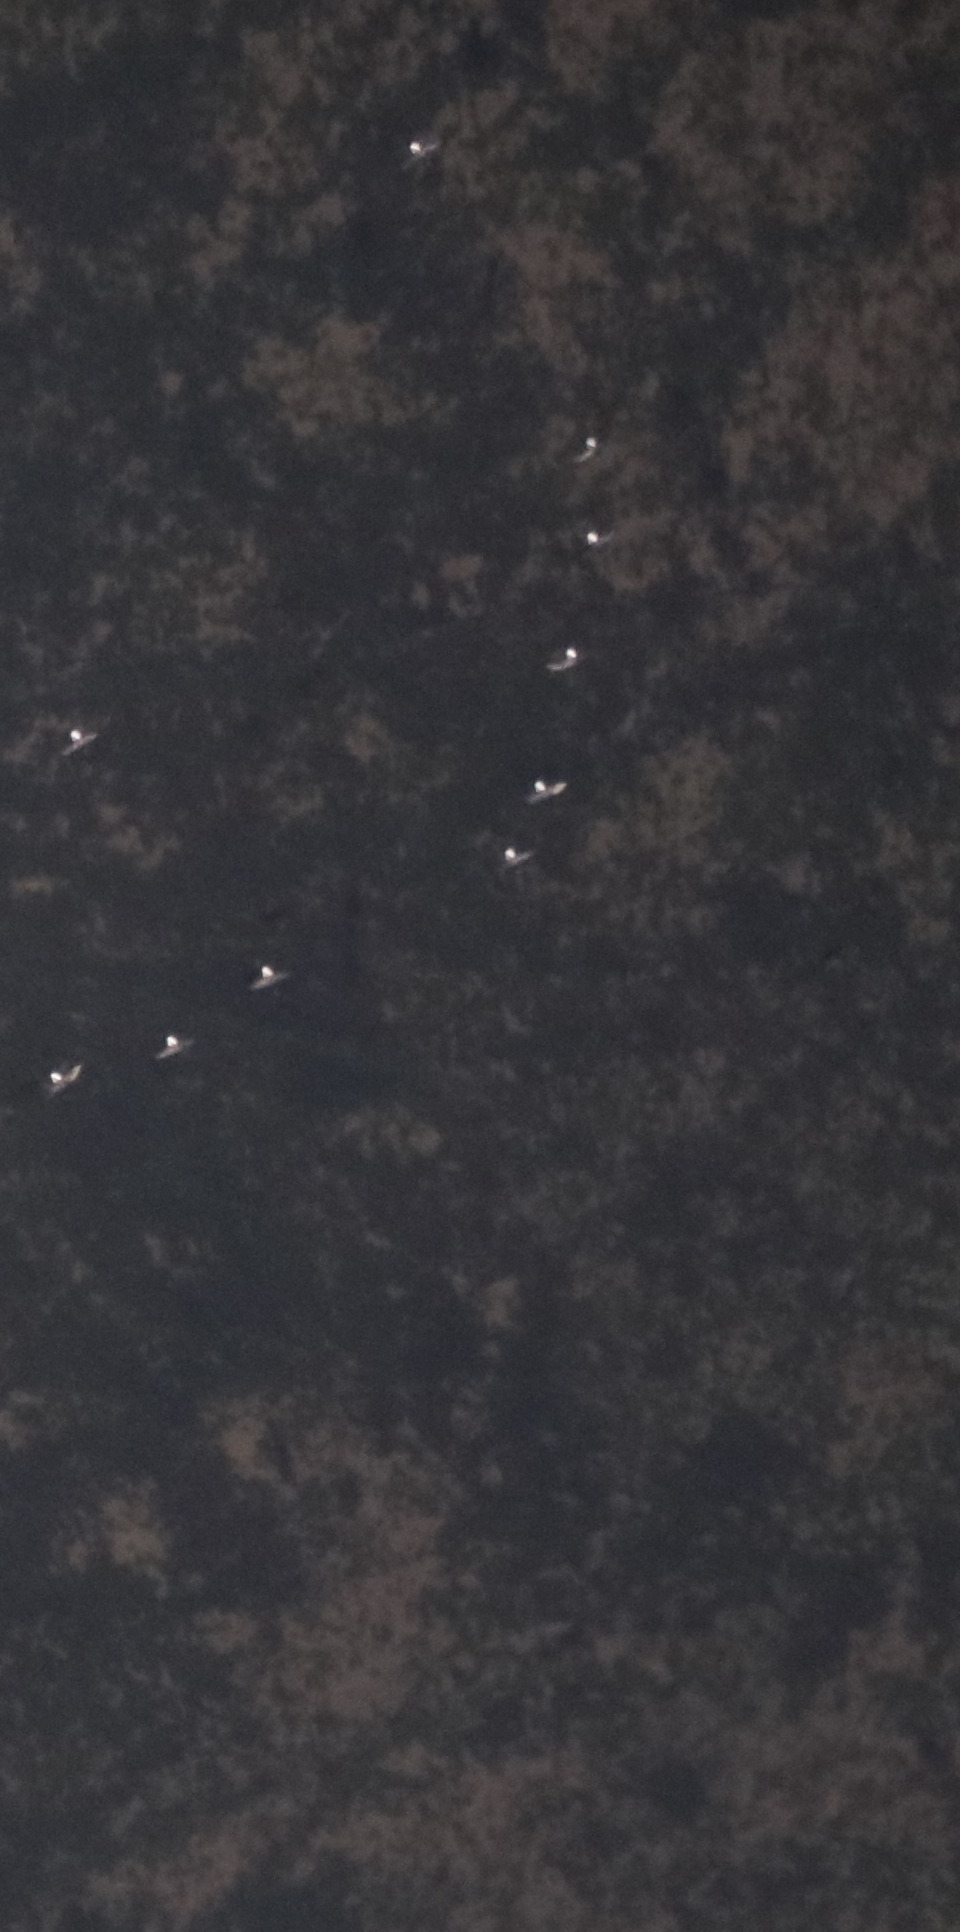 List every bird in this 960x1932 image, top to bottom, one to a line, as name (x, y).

brant (418, 153)
brant (591, 452)
brant (597, 538)
brant (571, 656)
brant (83, 742)
brant (539, 792)
brant (511, 857)
brant (263, 975)
brant (178, 1046)
brant (59, 1077)